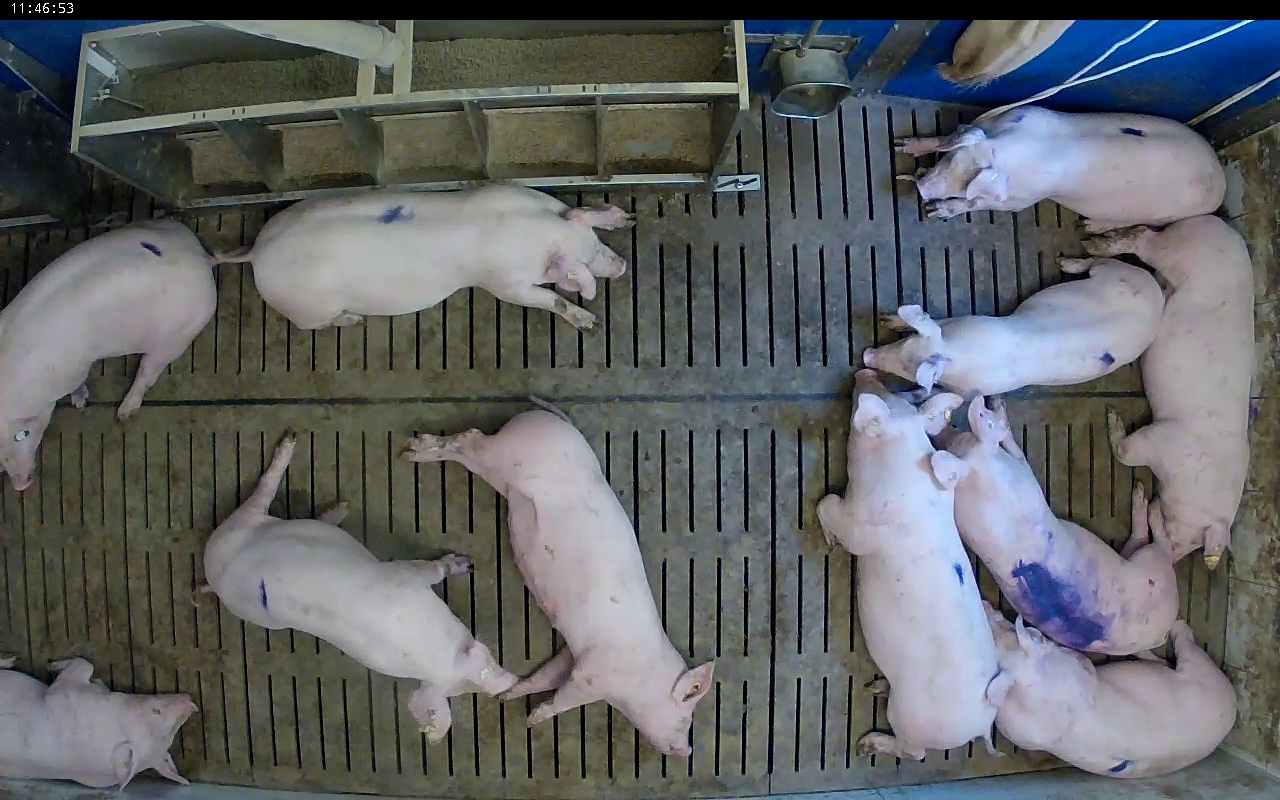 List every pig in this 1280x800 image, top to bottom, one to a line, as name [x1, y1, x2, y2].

pig [895, 106, 1228, 234]
pig [213, 184, 640, 335]
pig [0, 216, 249, 491]
pig [1061, 216, 1259, 569]
pig [861, 256, 1166, 403]
pig [817, 365, 1008, 764]
pig [929, 391, 1180, 655]
pig [399, 395, 718, 757]
pig [190, 430, 519, 744]
pig [980, 597, 1236, 779]
pig [0, 656, 203, 786]